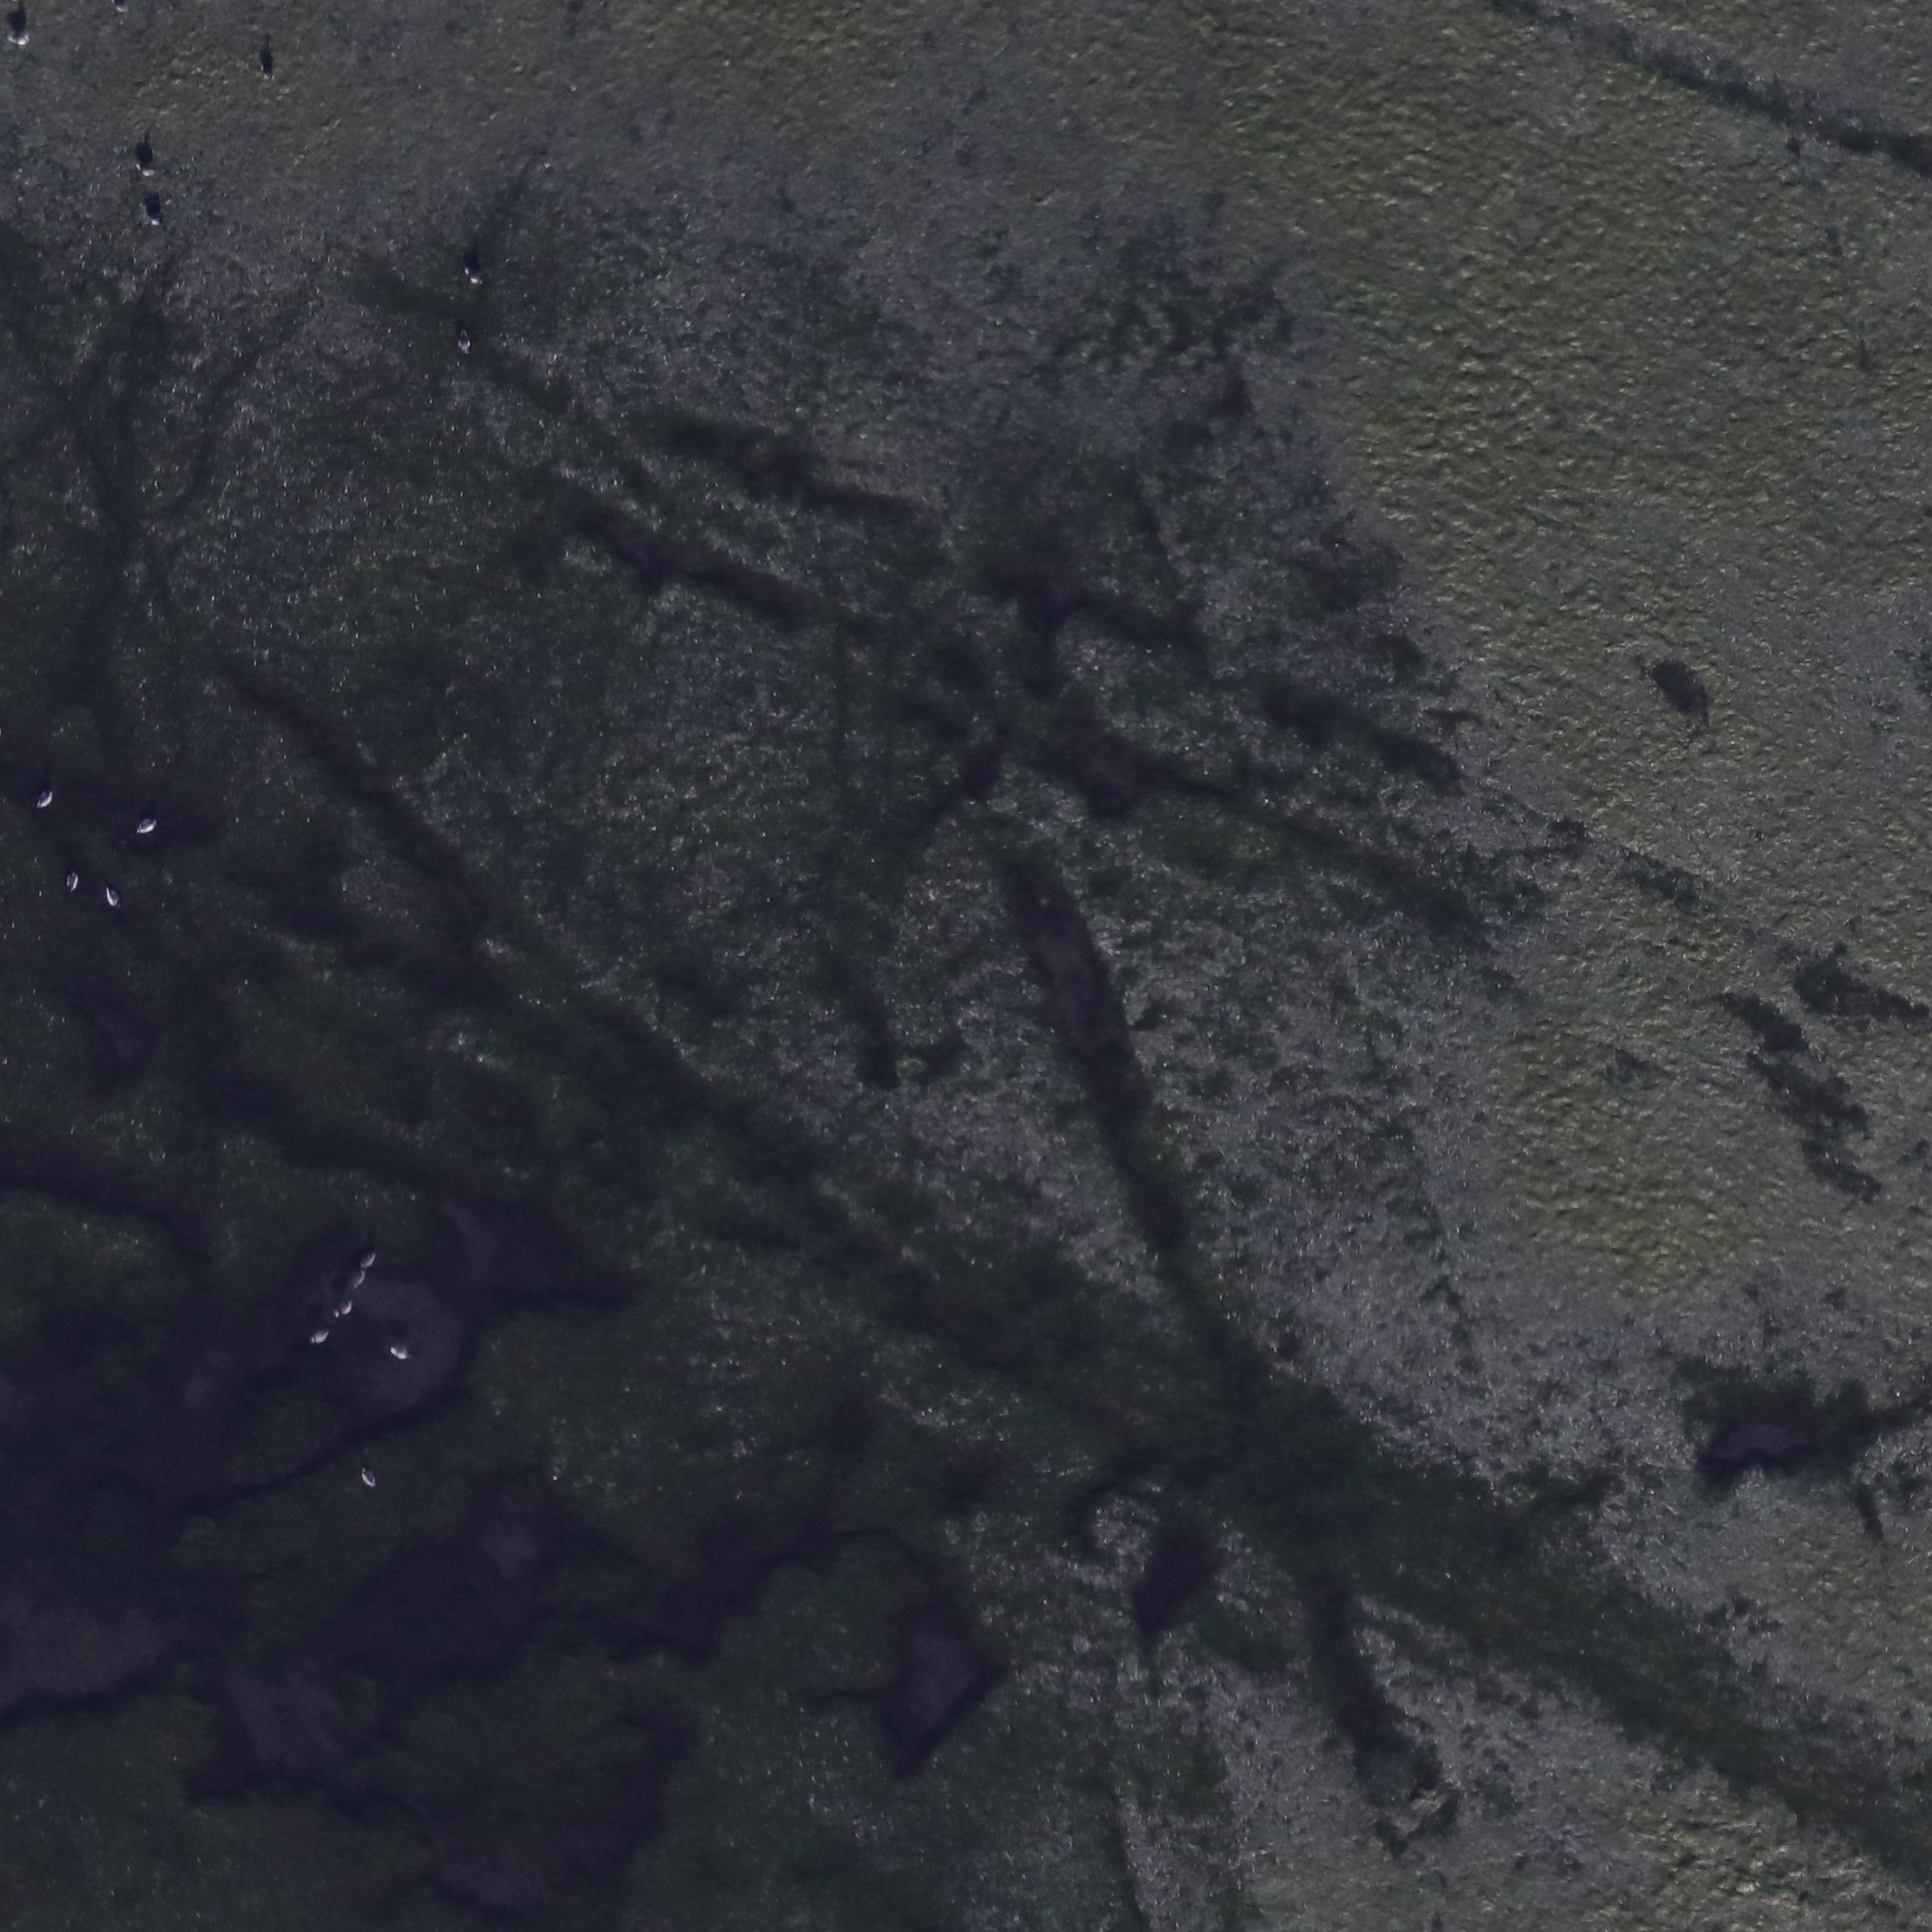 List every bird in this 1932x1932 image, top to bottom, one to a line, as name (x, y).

brant (121, 1)
brant (19, 32)
brant (270, 74)
brant (151, 164)
brant (170, 219)
brant (471, 275)
brant (471, 337)
brant (41, 791)
brant (148, 824)
brant (81, 882)
brant (113, 895)
brant (364, 1254)
brant (354, 1282)
brant (345, 1306)
brant (325, 1335)
brant (406, 1350)
brant (377, 1483)